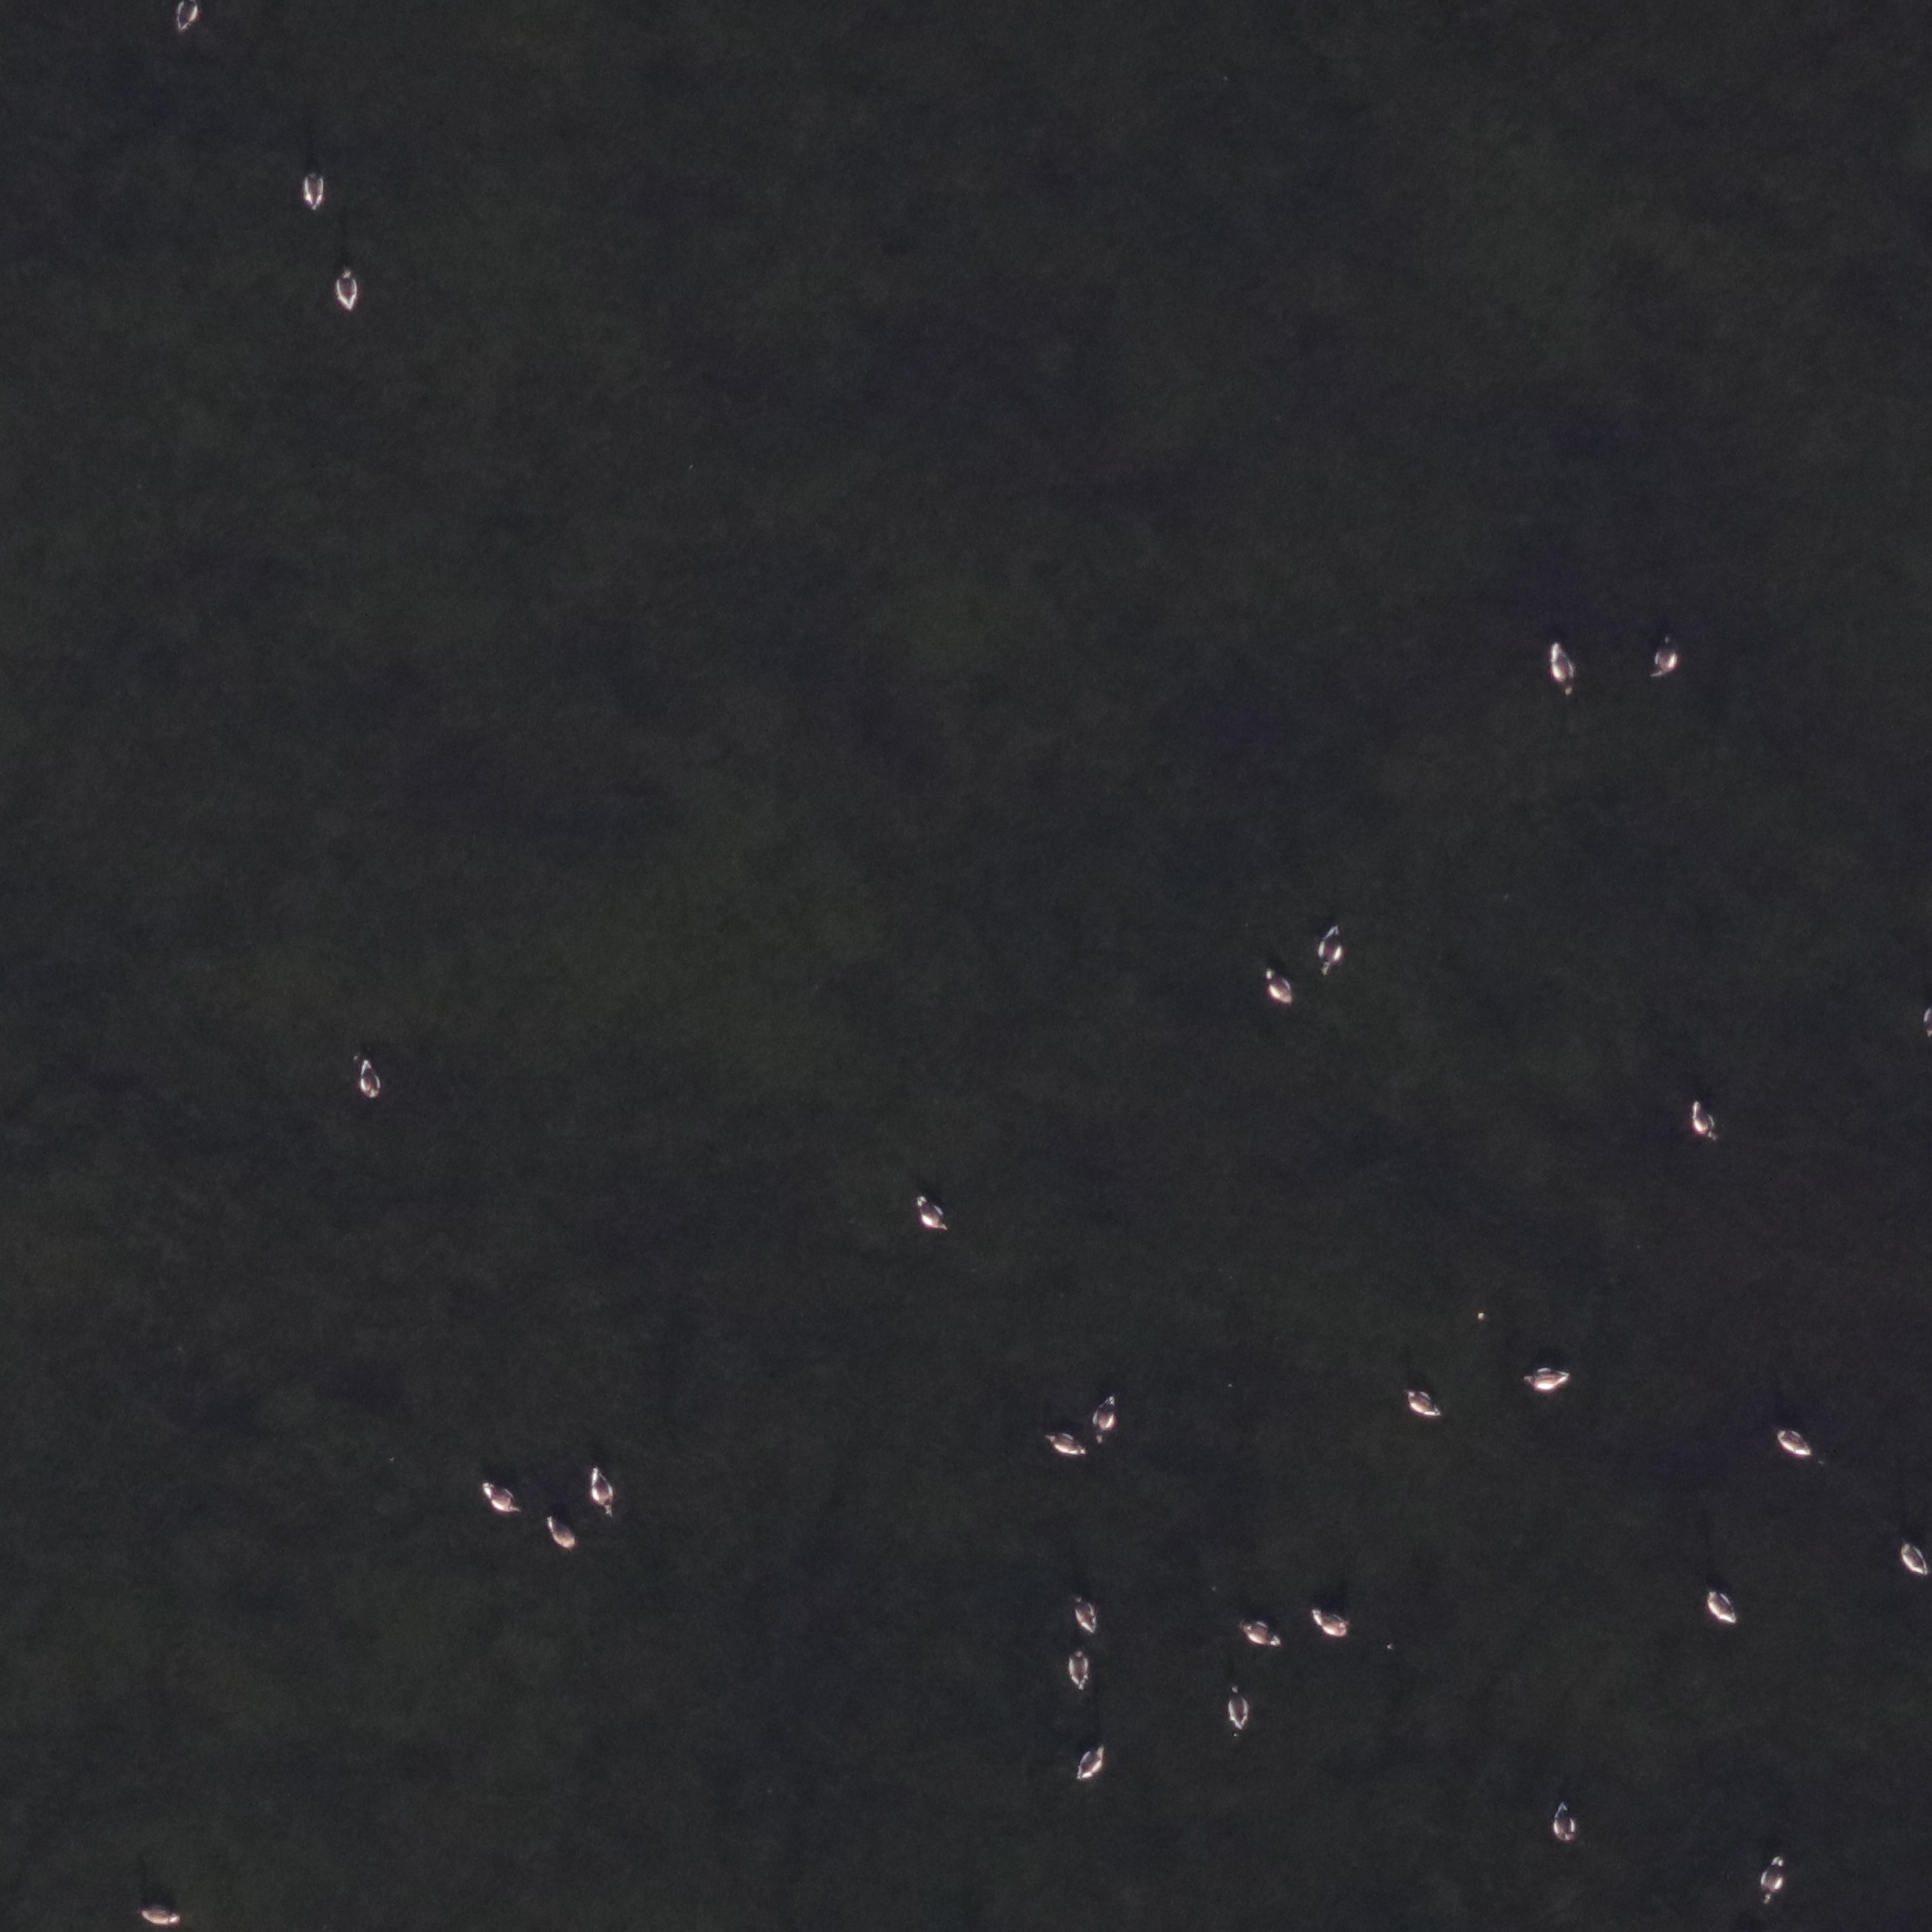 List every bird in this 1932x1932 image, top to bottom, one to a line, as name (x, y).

brant (185, 16)
brant (314, 188)
brant (345, 287)
brant (1665, 658)
brant (1564, 669)
brant (1329, 950)
brant (1281, 988)
brant (370, 1078)
brant (1704, 1118)
brant (931, 1212)
brant (1546, 1377)
brant (1423, 1402)
brant (1103, 1415)
brant (1067, 1439)
brant (1794, 1441)
brant (602, 1491)
brant (501, 1497)
brant (559, 1531)
brant (1914, 1557)
brant (1720, 1605)
brant (1084, 1613)
brant (1331, 1625)
brant (1260, 1632)
brant (1079, 1668)
brant (1238, 1706)
brant (1091, 1762)
brant (1563, 1821)
brant (1772, 1878)
brant (158, 1914)